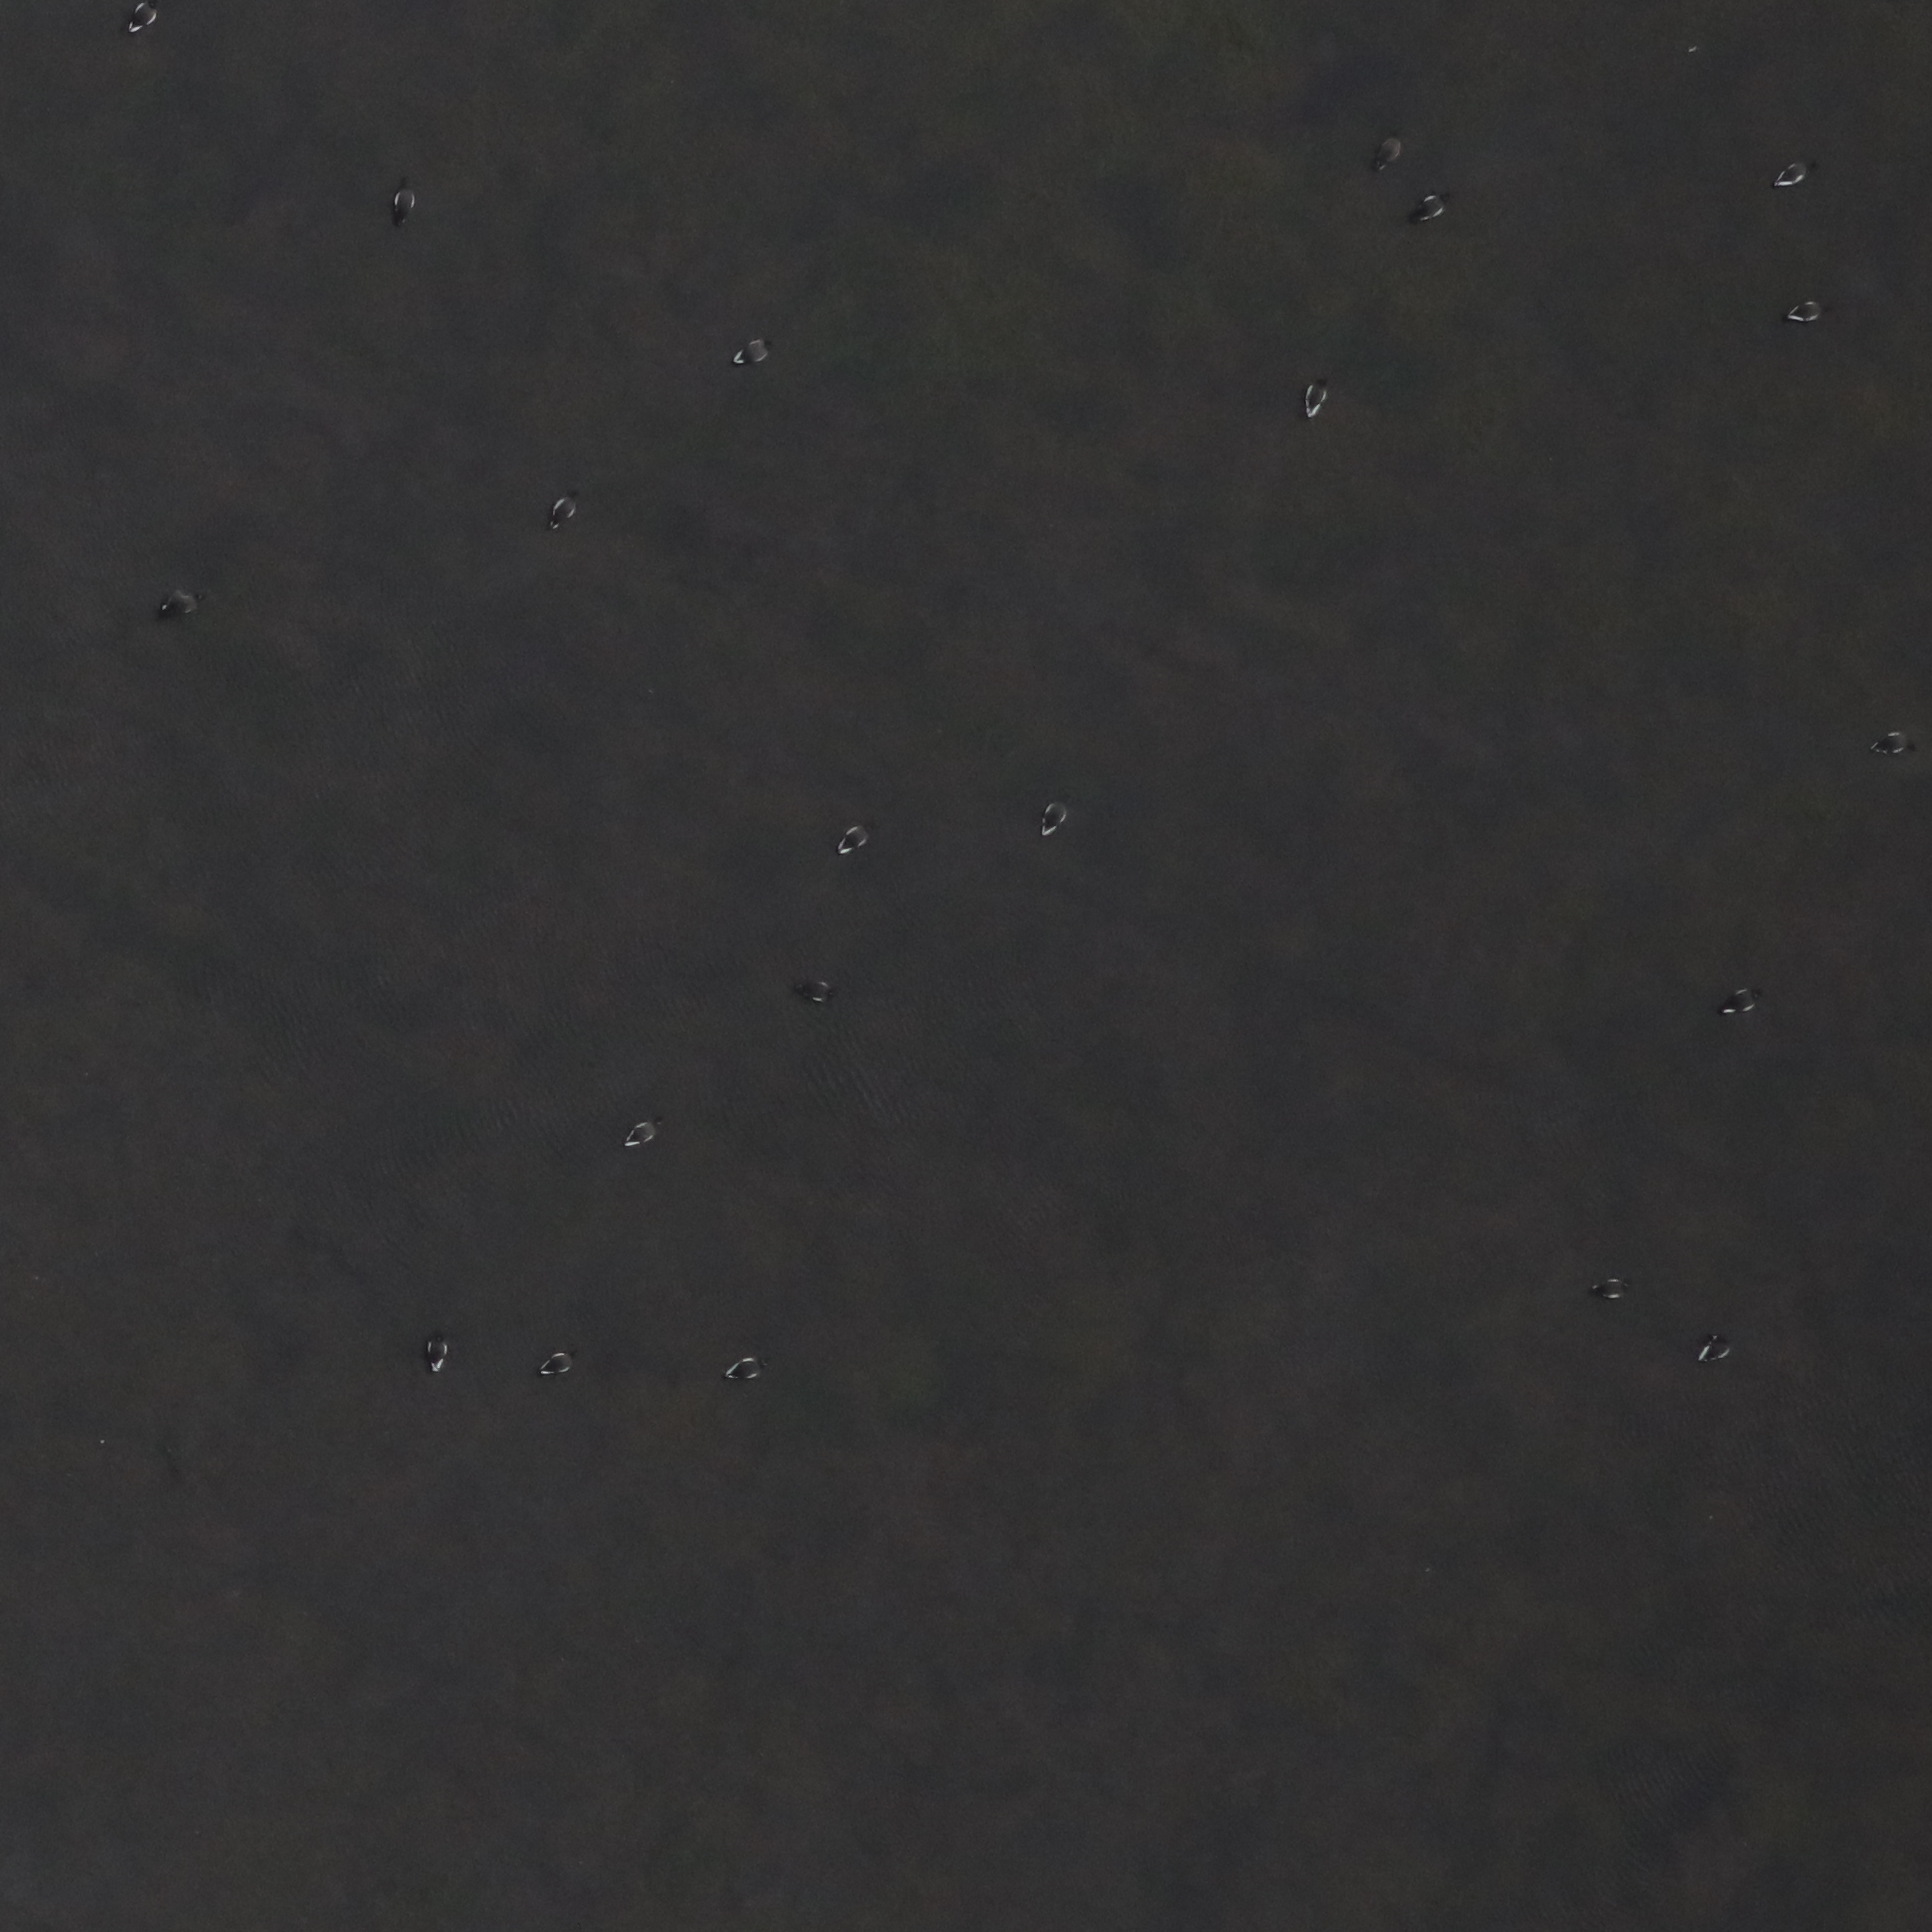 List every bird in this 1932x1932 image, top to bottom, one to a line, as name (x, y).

brant (135, 12)
brant (1385, 149)
brant (1791, 171)
brant (404, 204)
brant (1429, 208)
brant (1805, 312)
brant (755, 352)
brant (1314, 399)
brant (566, 511)
brant (184, 605)
brant (1895, 746)
brant (1053, 817)
brant (855, 840)
brant (821, 992)
brant (1740, 1005)
brant (643, 1134)
brant (1613, 1291)
brant (1715, 1348)
brant (439, 1352)
brant (557, 1363)
brant (747, 1369)